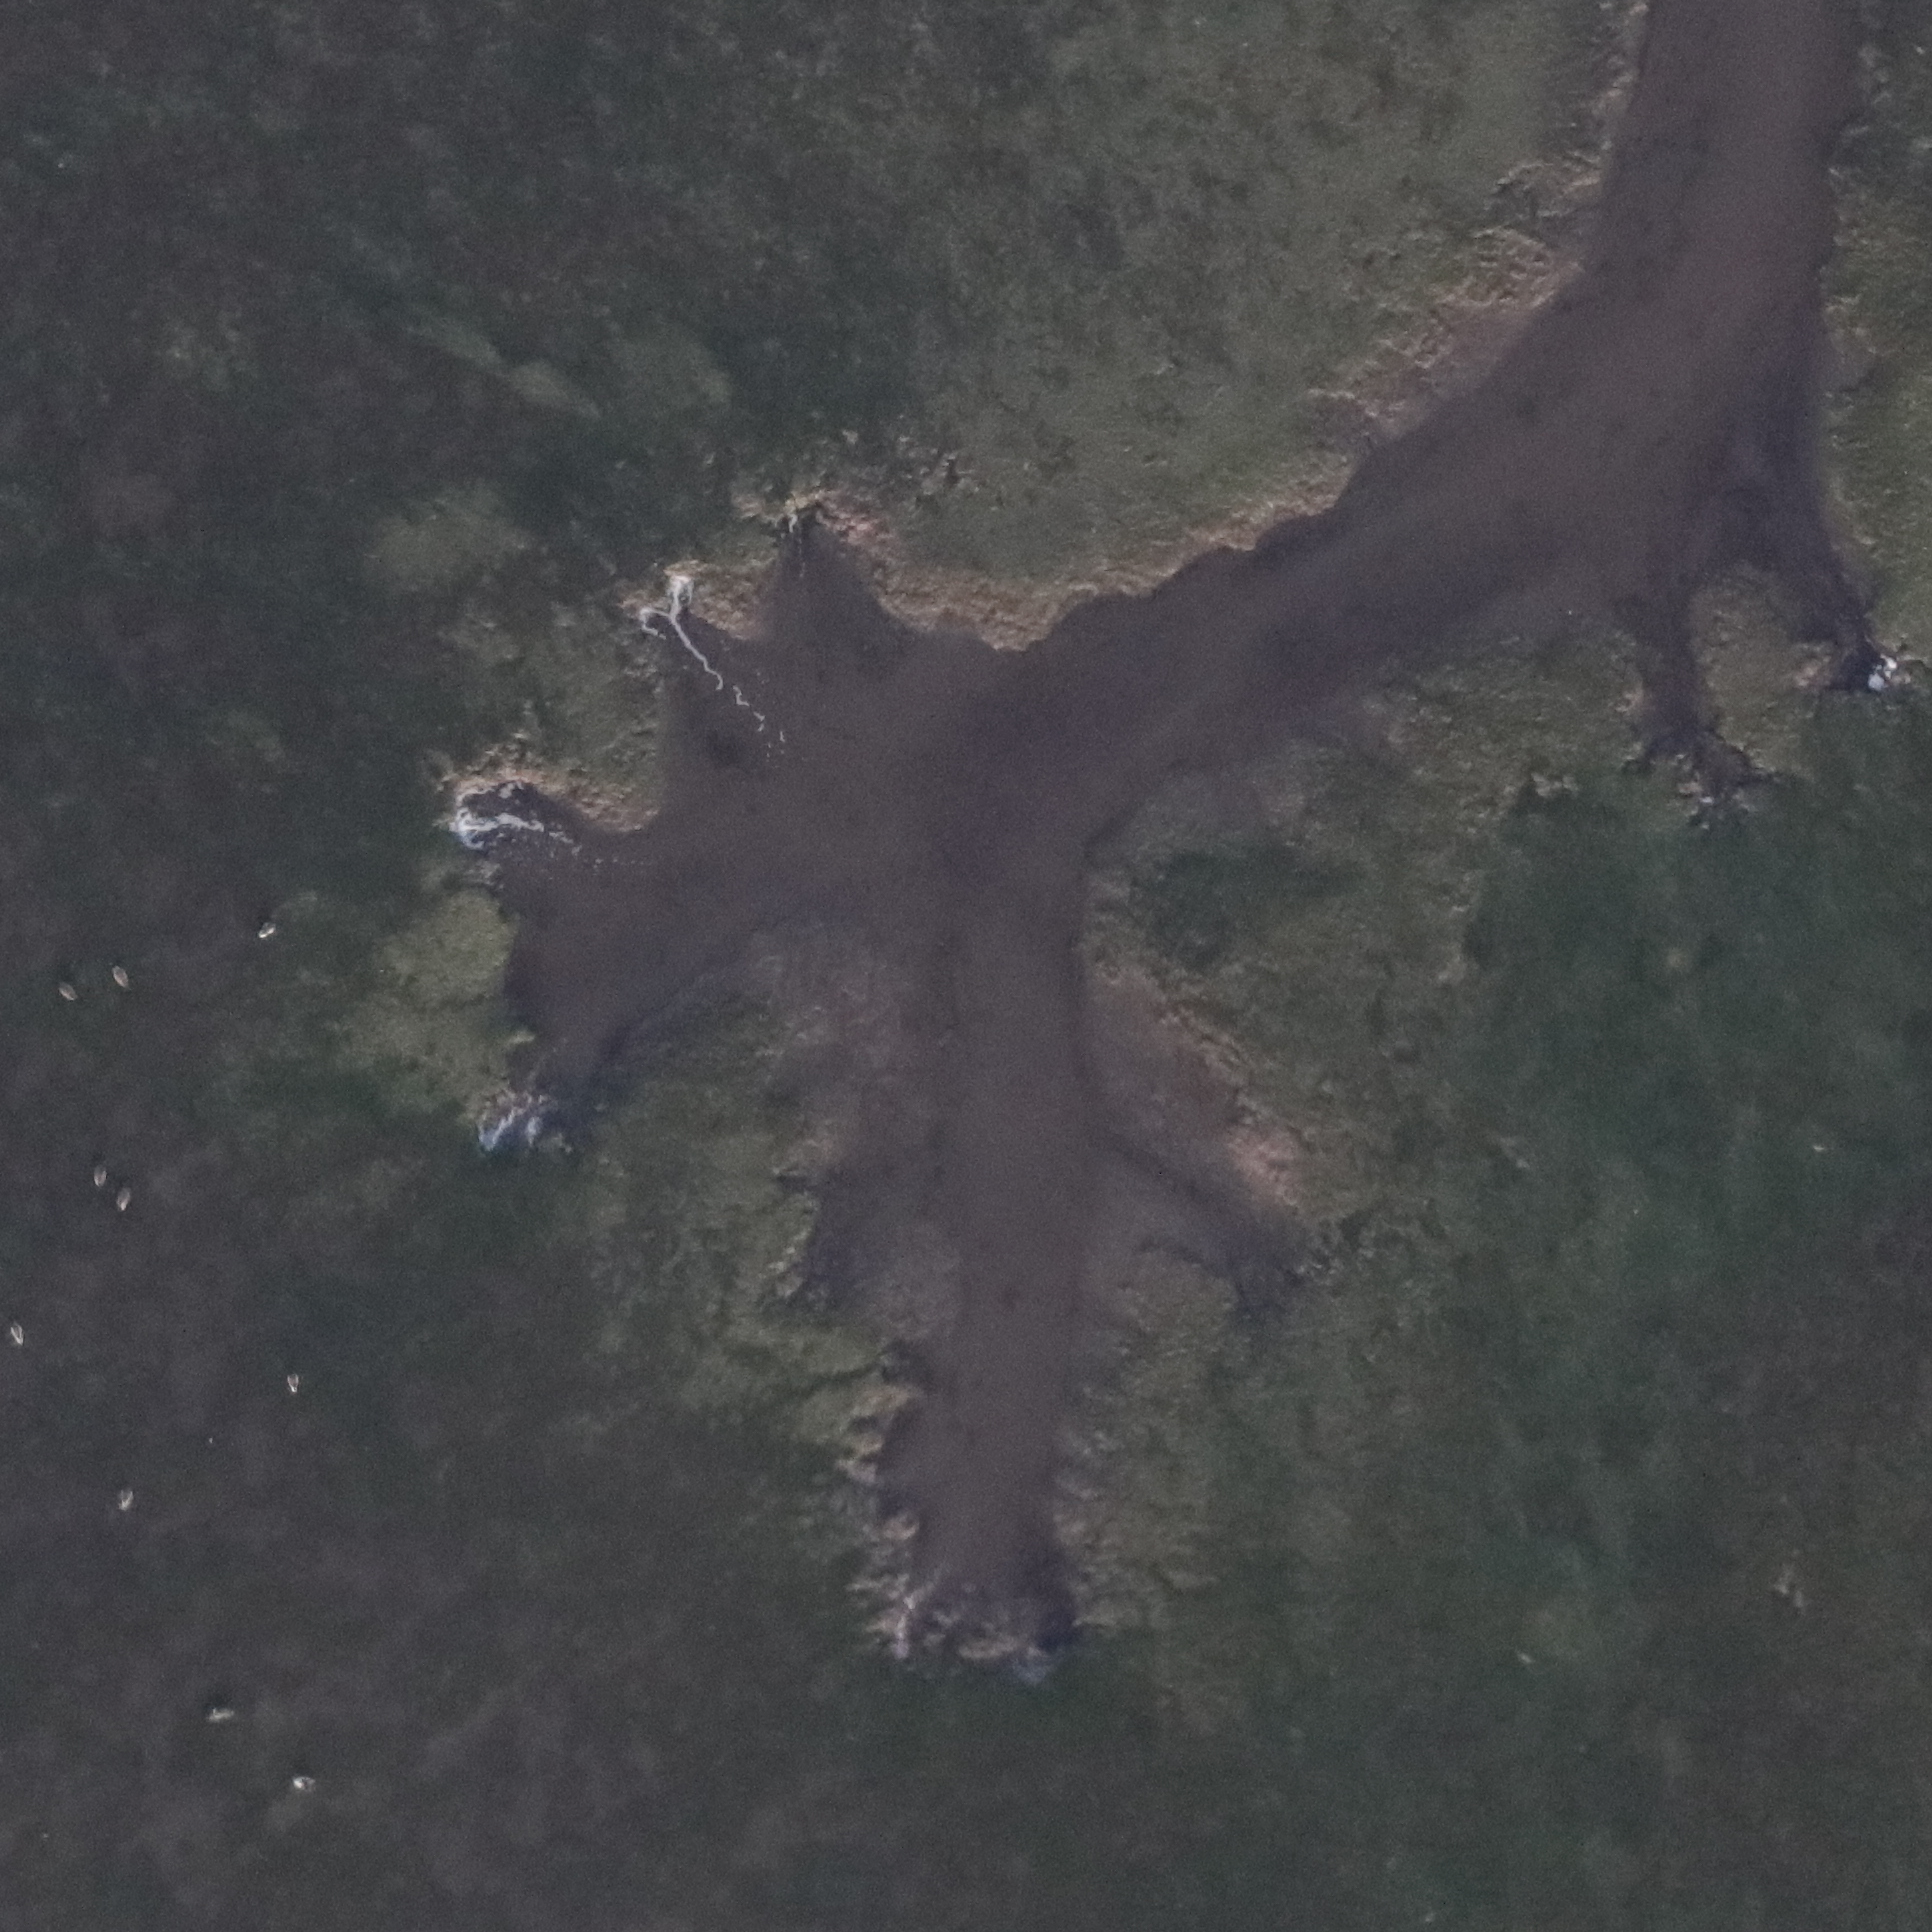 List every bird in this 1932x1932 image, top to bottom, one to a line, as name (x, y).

brant (267, 928)
Canada goose (121, 978)
Canada goose (67, 990)
Canada goose (101, 1173)
Canada goose (121, 1198)
brant (20, 1331)
brant (293, 1382)
brant (128, 1495)
brant (219, 1716)
brant (307, 1785)